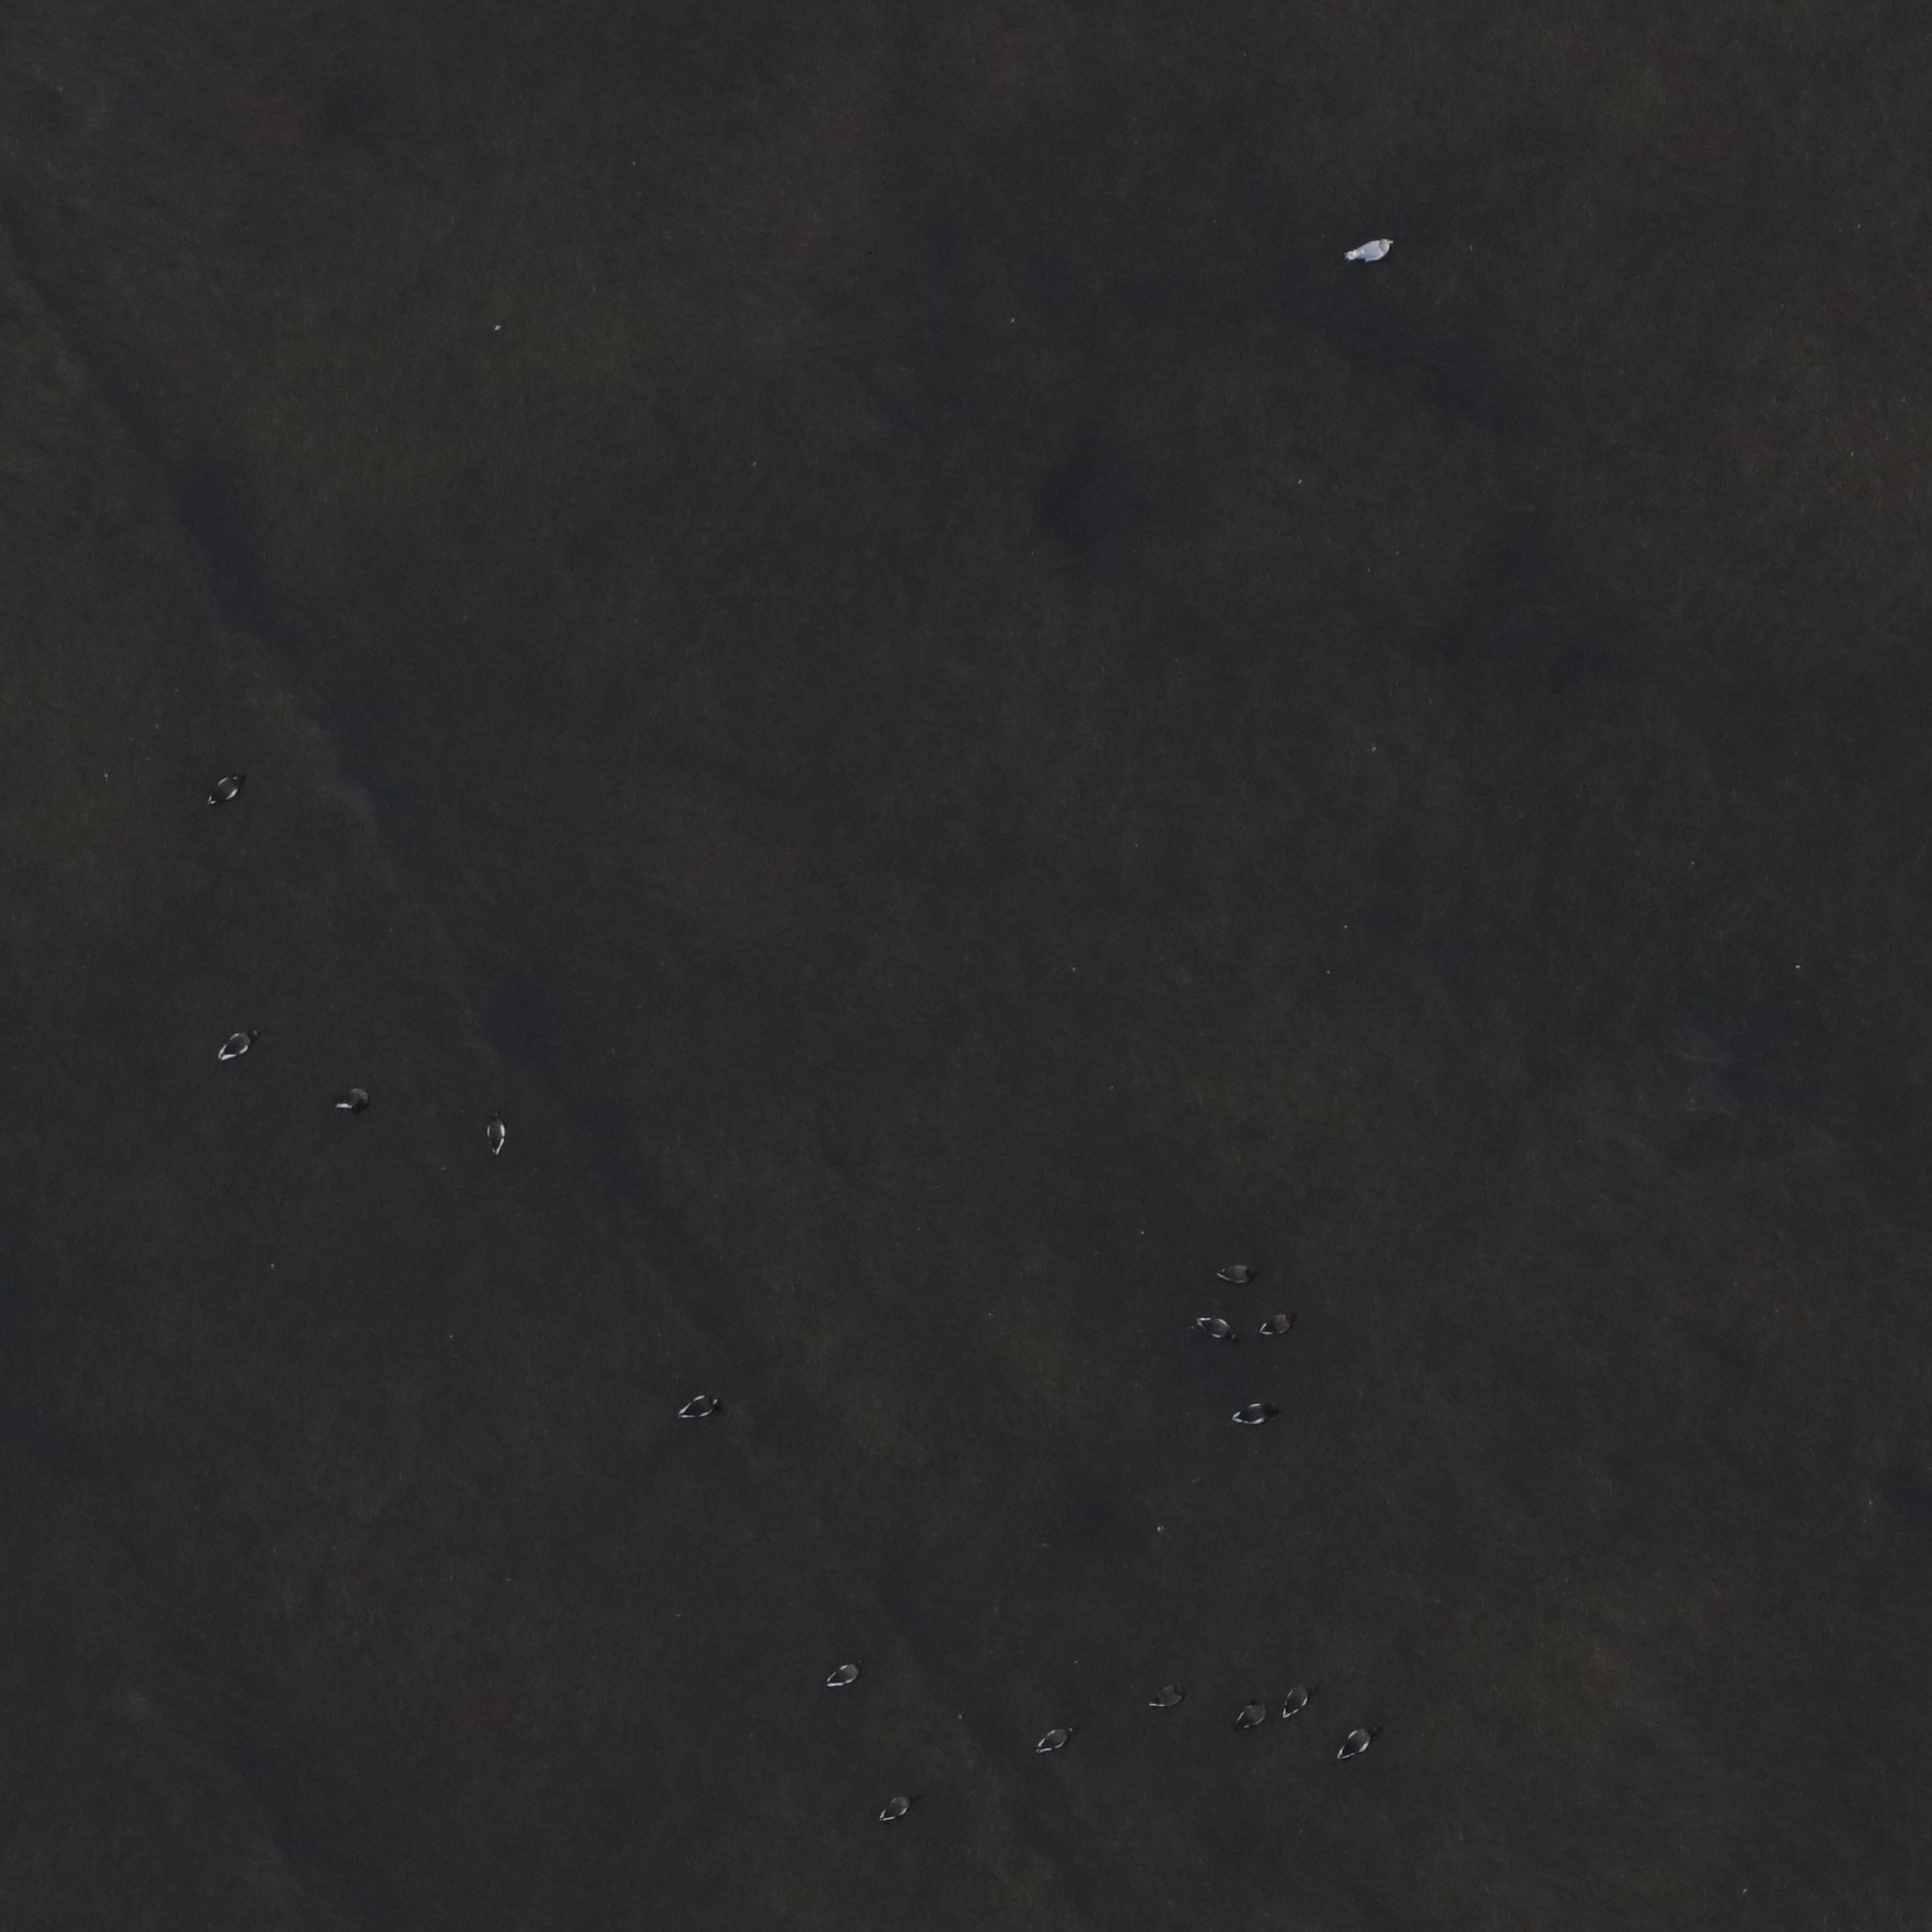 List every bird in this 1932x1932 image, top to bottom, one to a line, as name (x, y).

gull (1370, 252)
brant (226, 790)
brant (237, 1045)
brant (353, 1099)
brant (495, 1136)
brant (1234, 1274)
brant (1275, 1322)
brant (1212, 1325)
brant (699, 1406)
brant (1253, 1412)
brant (843, 1675)
brant (1170, 1698)
brant (1295, 1698)
brant (1251, 1714)
brant (1055, 1736)
brant (1356, 1742)
brant (898, 1806)